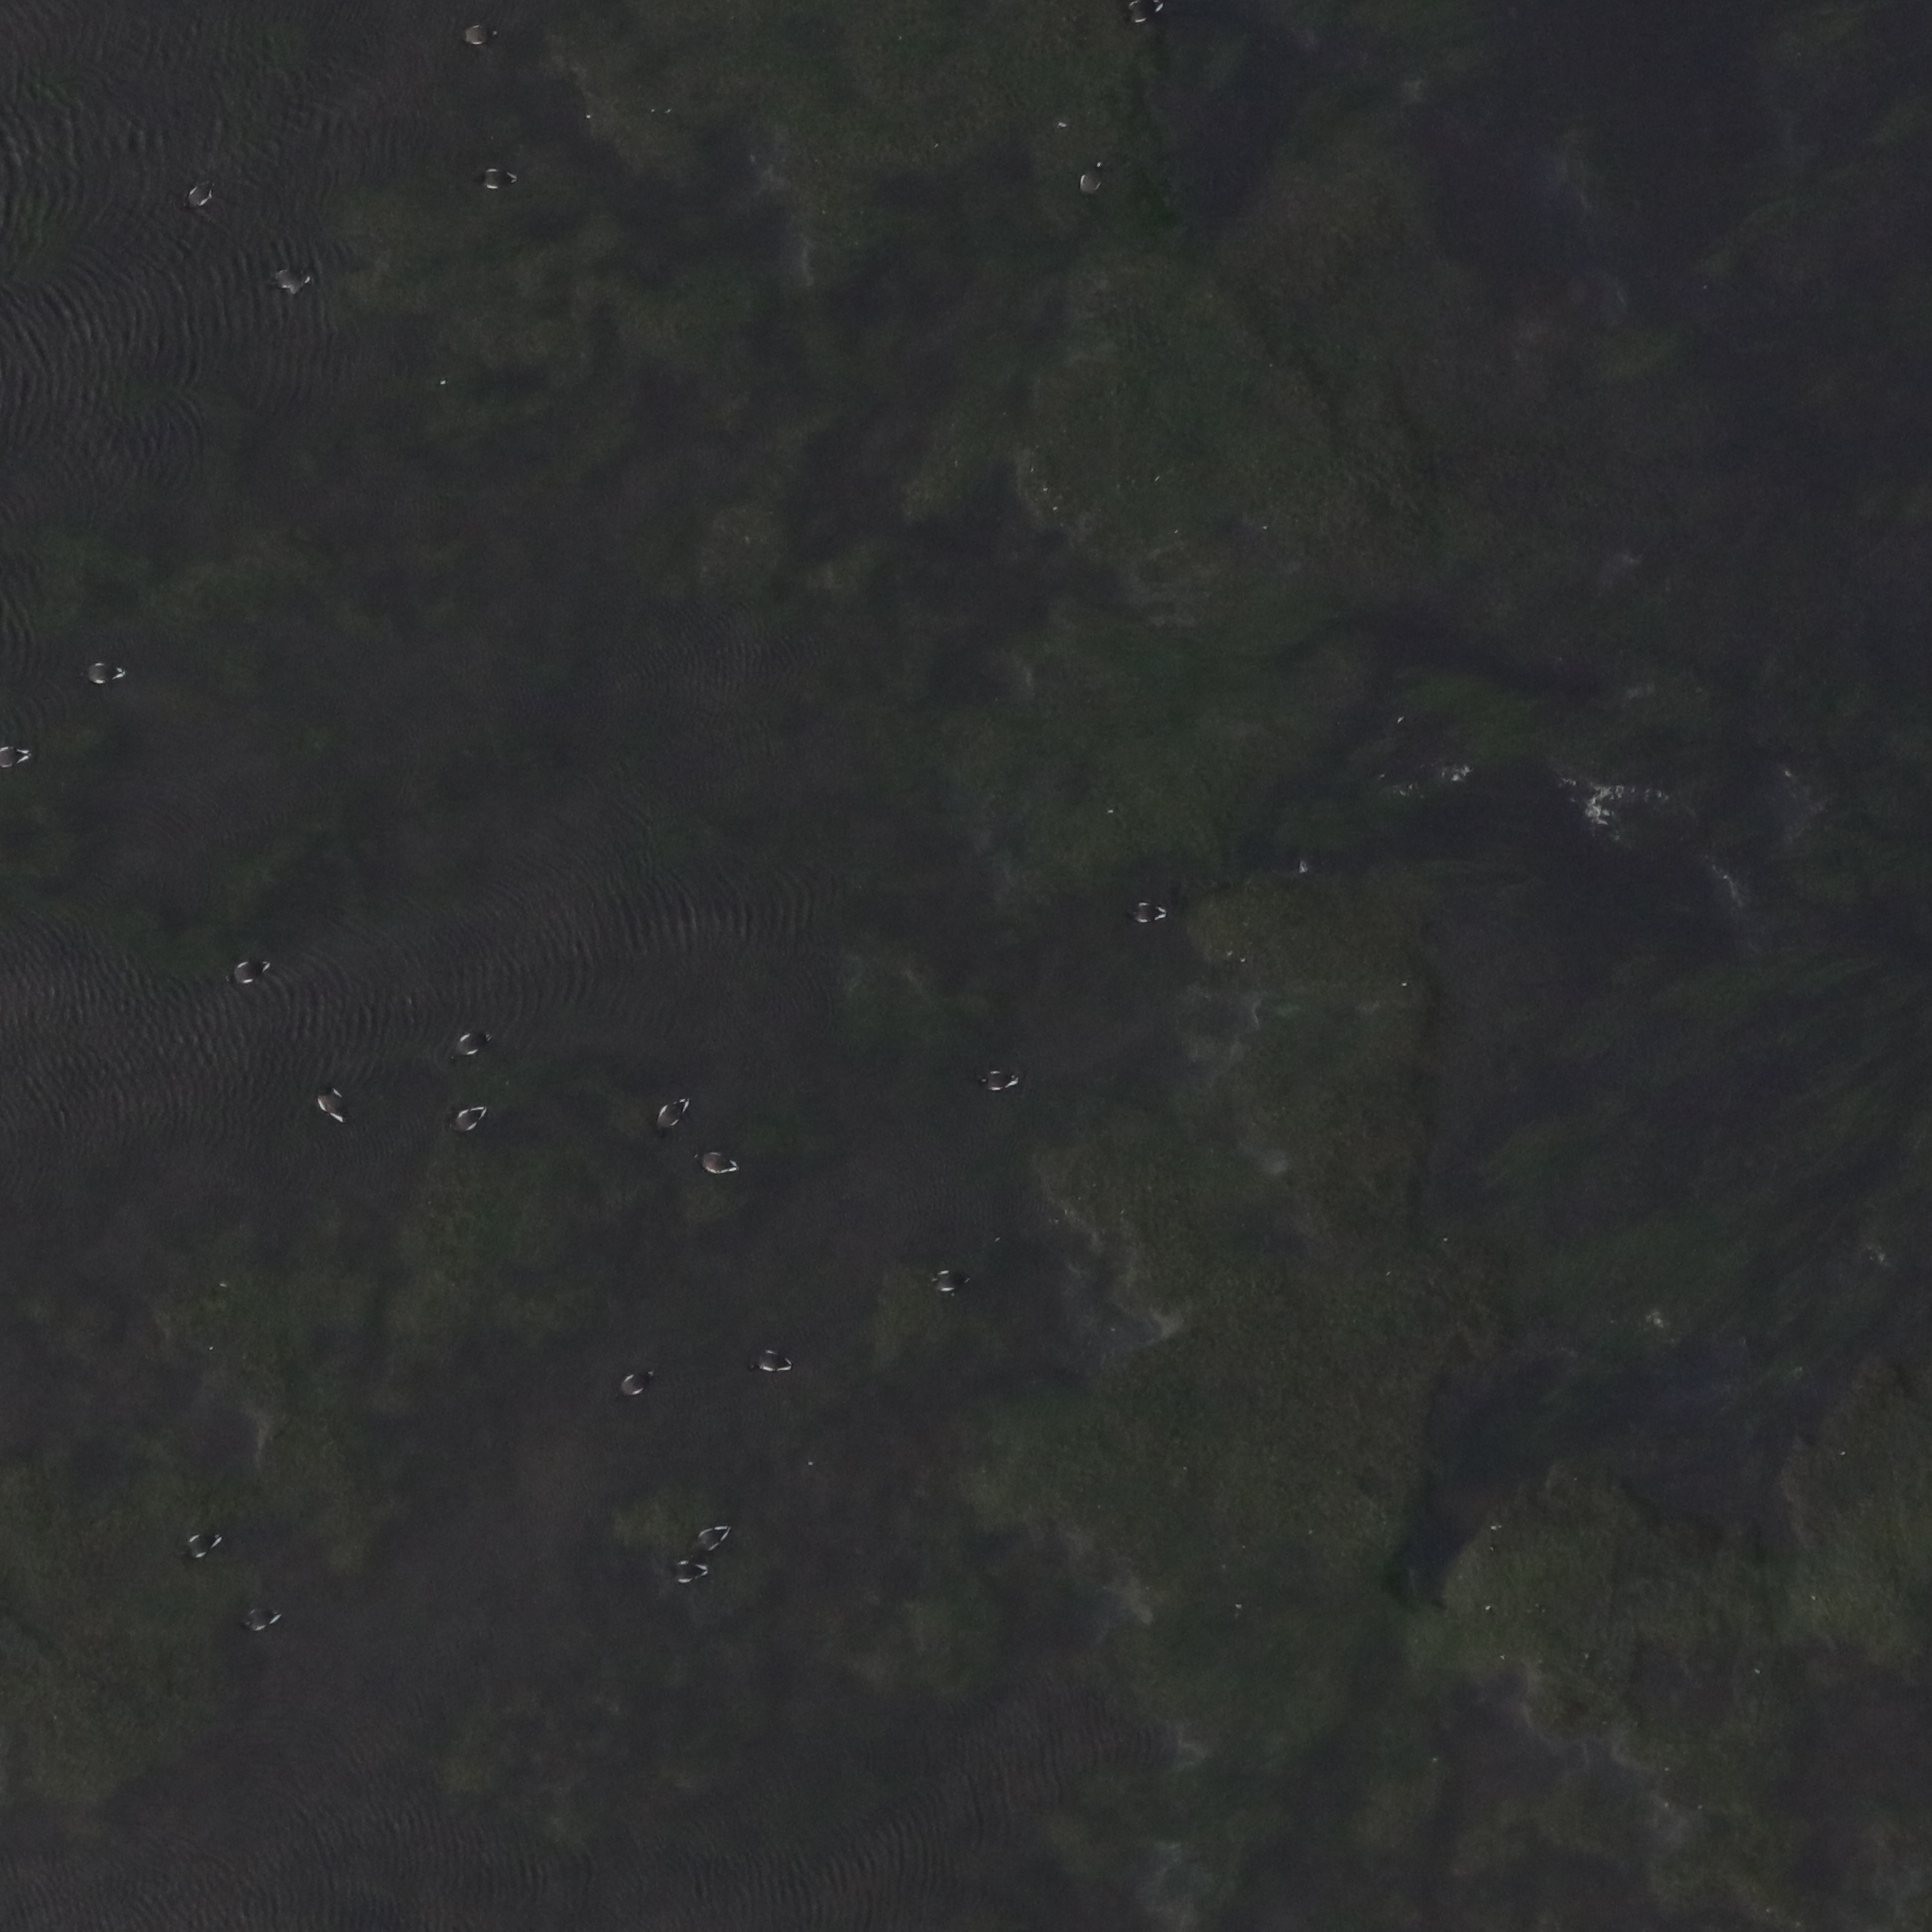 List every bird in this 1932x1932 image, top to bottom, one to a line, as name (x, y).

brant (1145, 12)
brant (476, 35)
brant (497, 179)
brant (1093, 179)
brant (200, 194)
brant (292, 278)
brant (103, 673)
brant (5, 756)
brant (1146, 912)
brant (246, 971)
brant (471, 1044)
brant (1000, 1080)
brant (331, 1102)
brant (672, 1114)
brant (469, 1119)
brant (716, 1161)
brant (947, 1280)
brant (772, 1360)
brant (636, 1383)
brant (713, 1535)
brant (202, 1544)
brant (685, 1570)
brant (260, 1620)